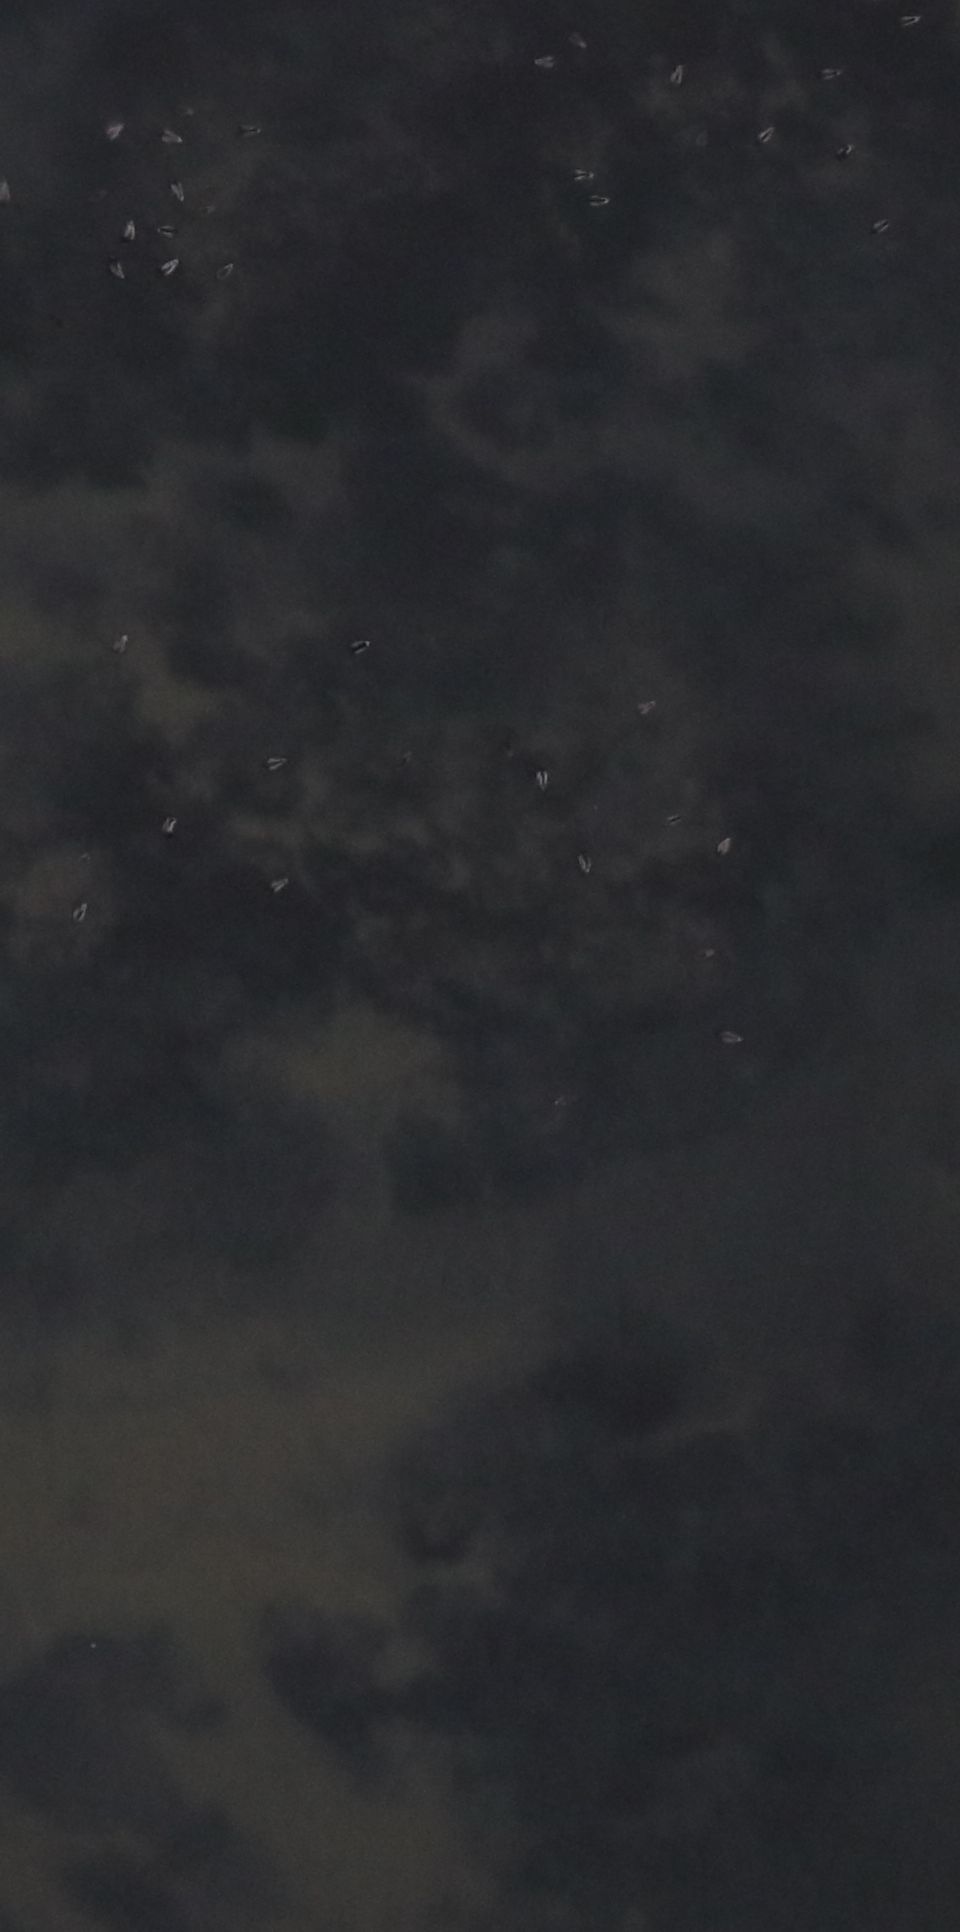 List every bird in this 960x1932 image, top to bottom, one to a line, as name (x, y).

other bird (910, 13)
other bird (582, 37)
other bird (559, 58)
other bird (834, 65)
other bird (687, 75)
other bird (184, 105)
other bird (113, 126)
other bird (245, 132)
other bird (765, 134)
other bird (710, 137)
other bird (166, 138)
other bird (837, 145)
other bird (590, 172)
other bird (1, 190)
other bird (177, 194)
other bird (99, 196)
other bird (601, 203)
other bird (209, 207)
other bird (135, 220)
other bird (172, 221)
other bird (894, 225)
other bird (164, 263)
other bird (114, 266)
other bird (227, 267)
other bird (130, 639)
other bird (365, 639)
other bird (644, 709)
other bird (510, 743)
other bird (279, 749)
other bird (410, 750)
other bird (545, 776)
other bird (173, 817)
other bird (686, 819)
other bird (730, 848)
other bird (596, 859)
other bird (285, 887)
other bird (88, 907)
other bird (712, 946)
other bird (738, 1029)
other bird (564, 1104)